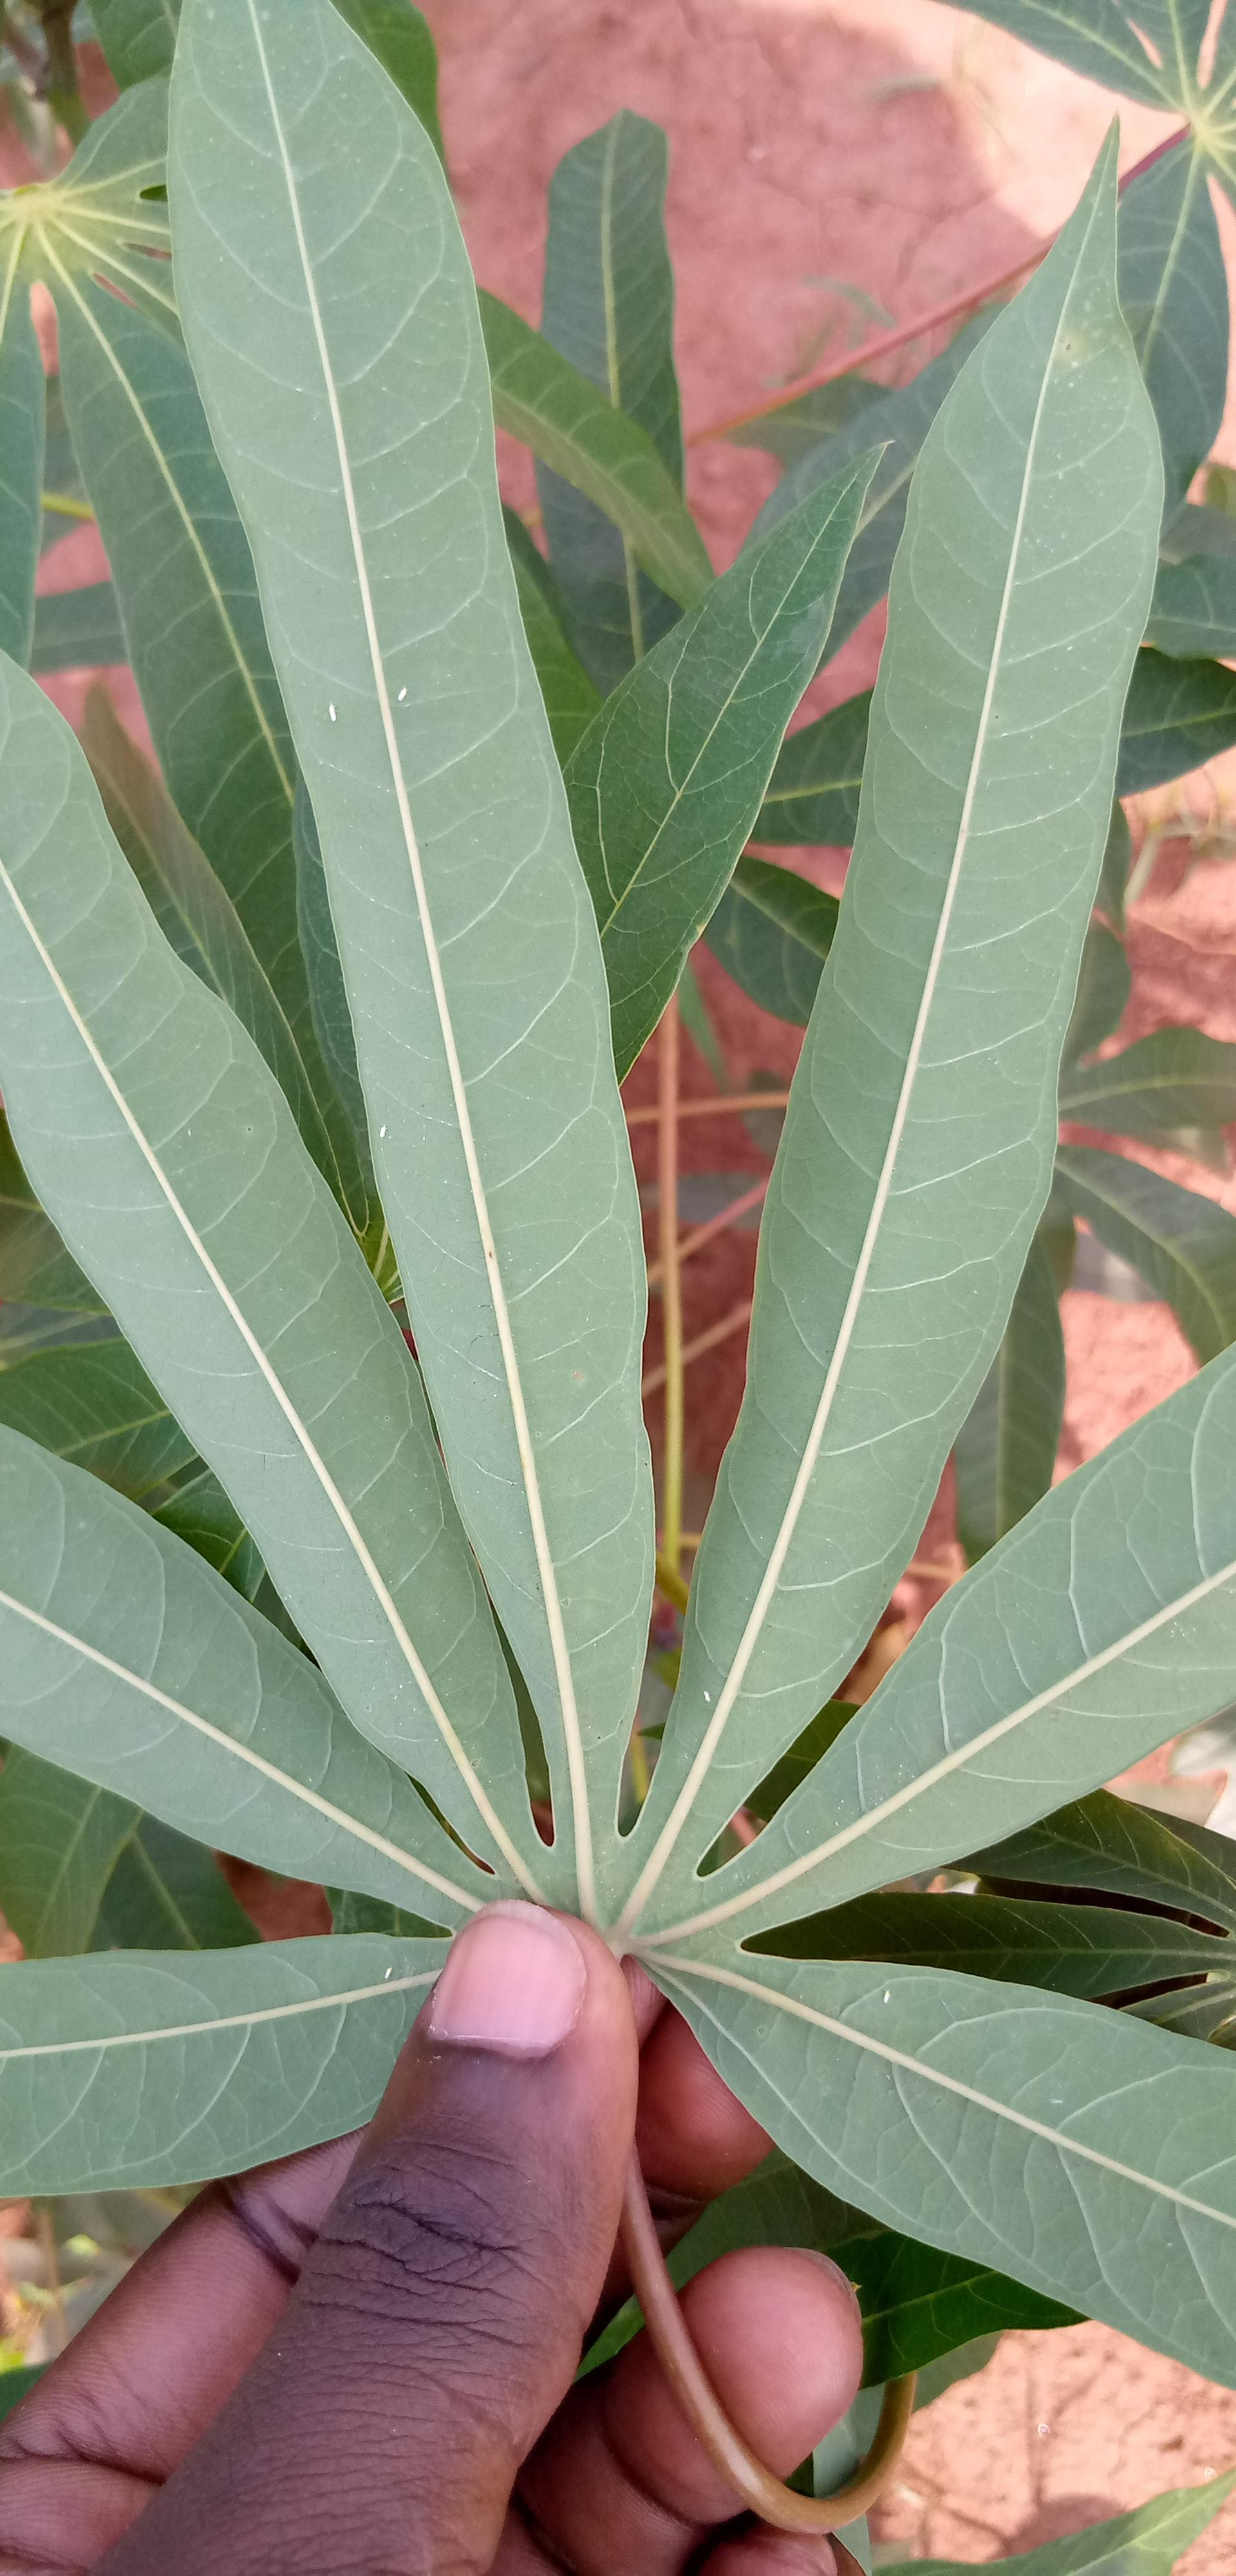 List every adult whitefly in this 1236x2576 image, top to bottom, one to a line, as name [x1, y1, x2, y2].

whitefly [395, 684, 409, 704]
whitefly [326, 701, 342, 724]
whitefly [377, 1124, 389, 1139]
whitefly [702, 1688, 713, 1705]
whitefly [382, 1965, 397, 1980]
whitefly [881, 1987, 891, 2005]